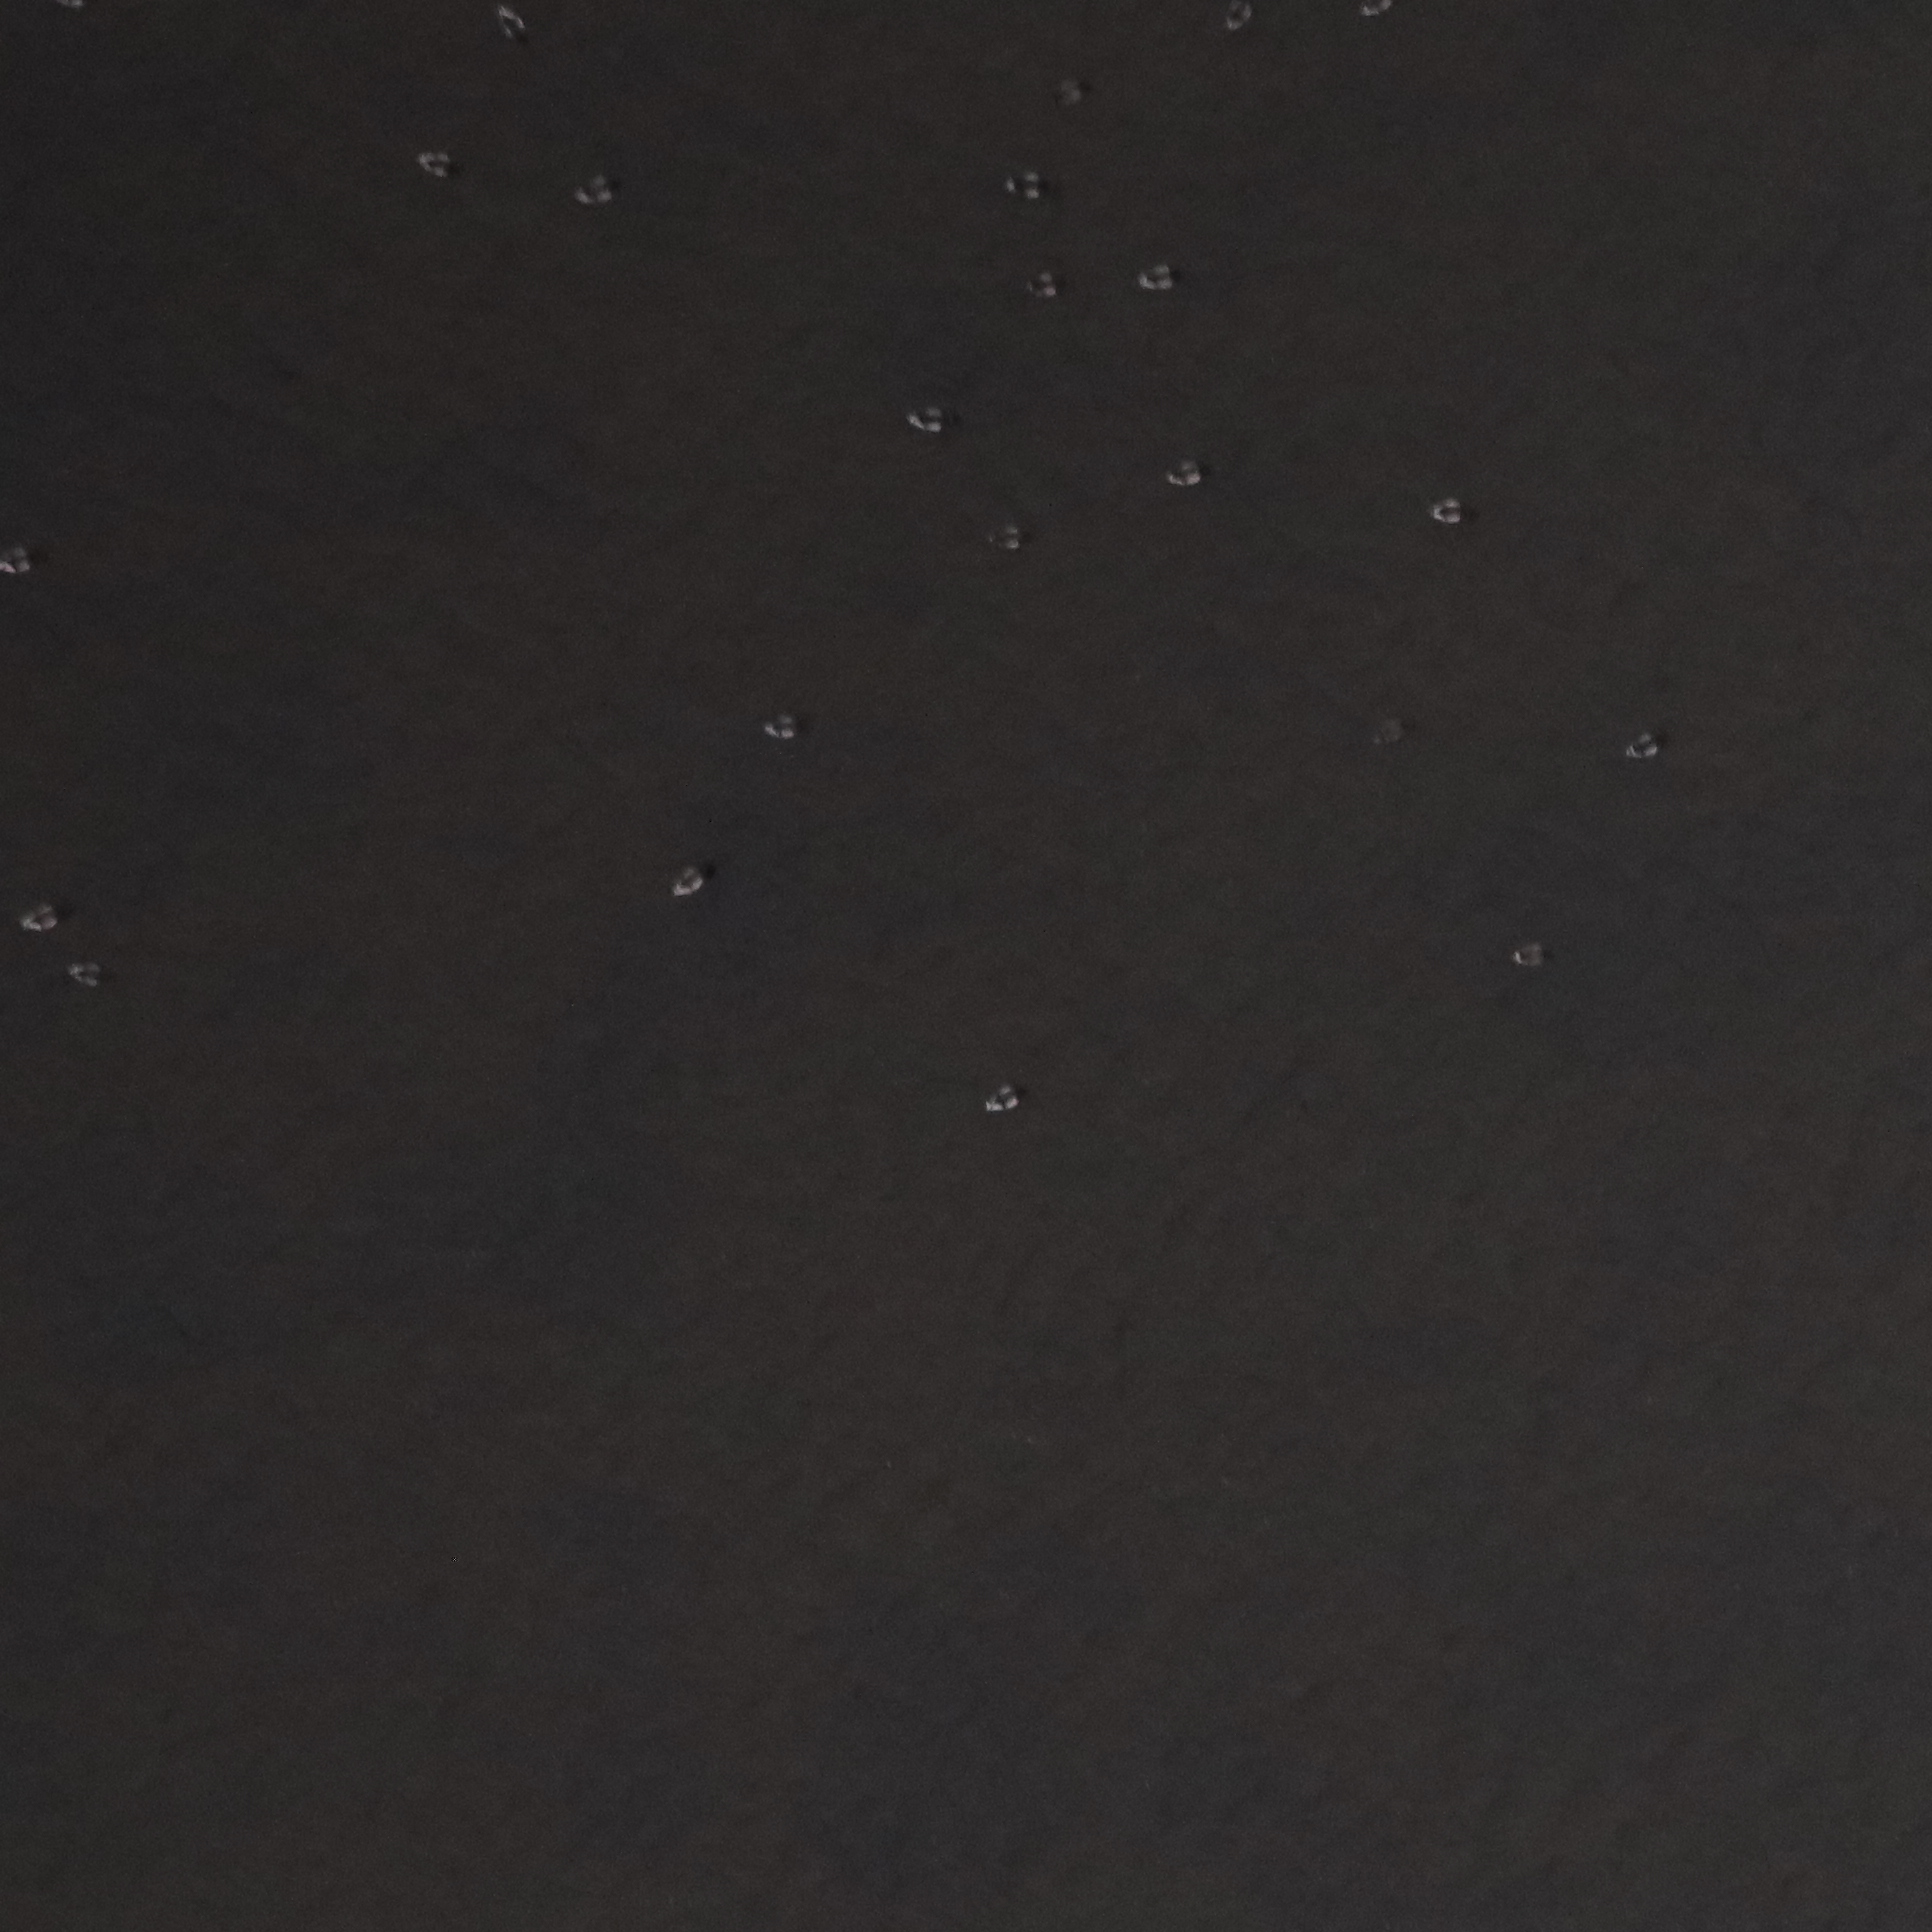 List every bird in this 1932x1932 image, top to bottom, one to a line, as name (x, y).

brant (1374, 2)
brant (1238, 15)
brant (511, 24)
brant (1072, 94)
brant (438, 162)
brant (1025, 184)
brant (595, 189)
brant (1160, 276)
brant (1046, 284)
brant (931, 418)
brant (1182, 476)
brant (1450, 513)
brant (1001, 537)
brant (15, 564)
brant (1390, 726)
brant (781, 731)
brant (1646, 745)
brant (690, 879)
brant (42, 922)
brant (1530, 954)
brant (89, 974)
brant (1002, 1103)